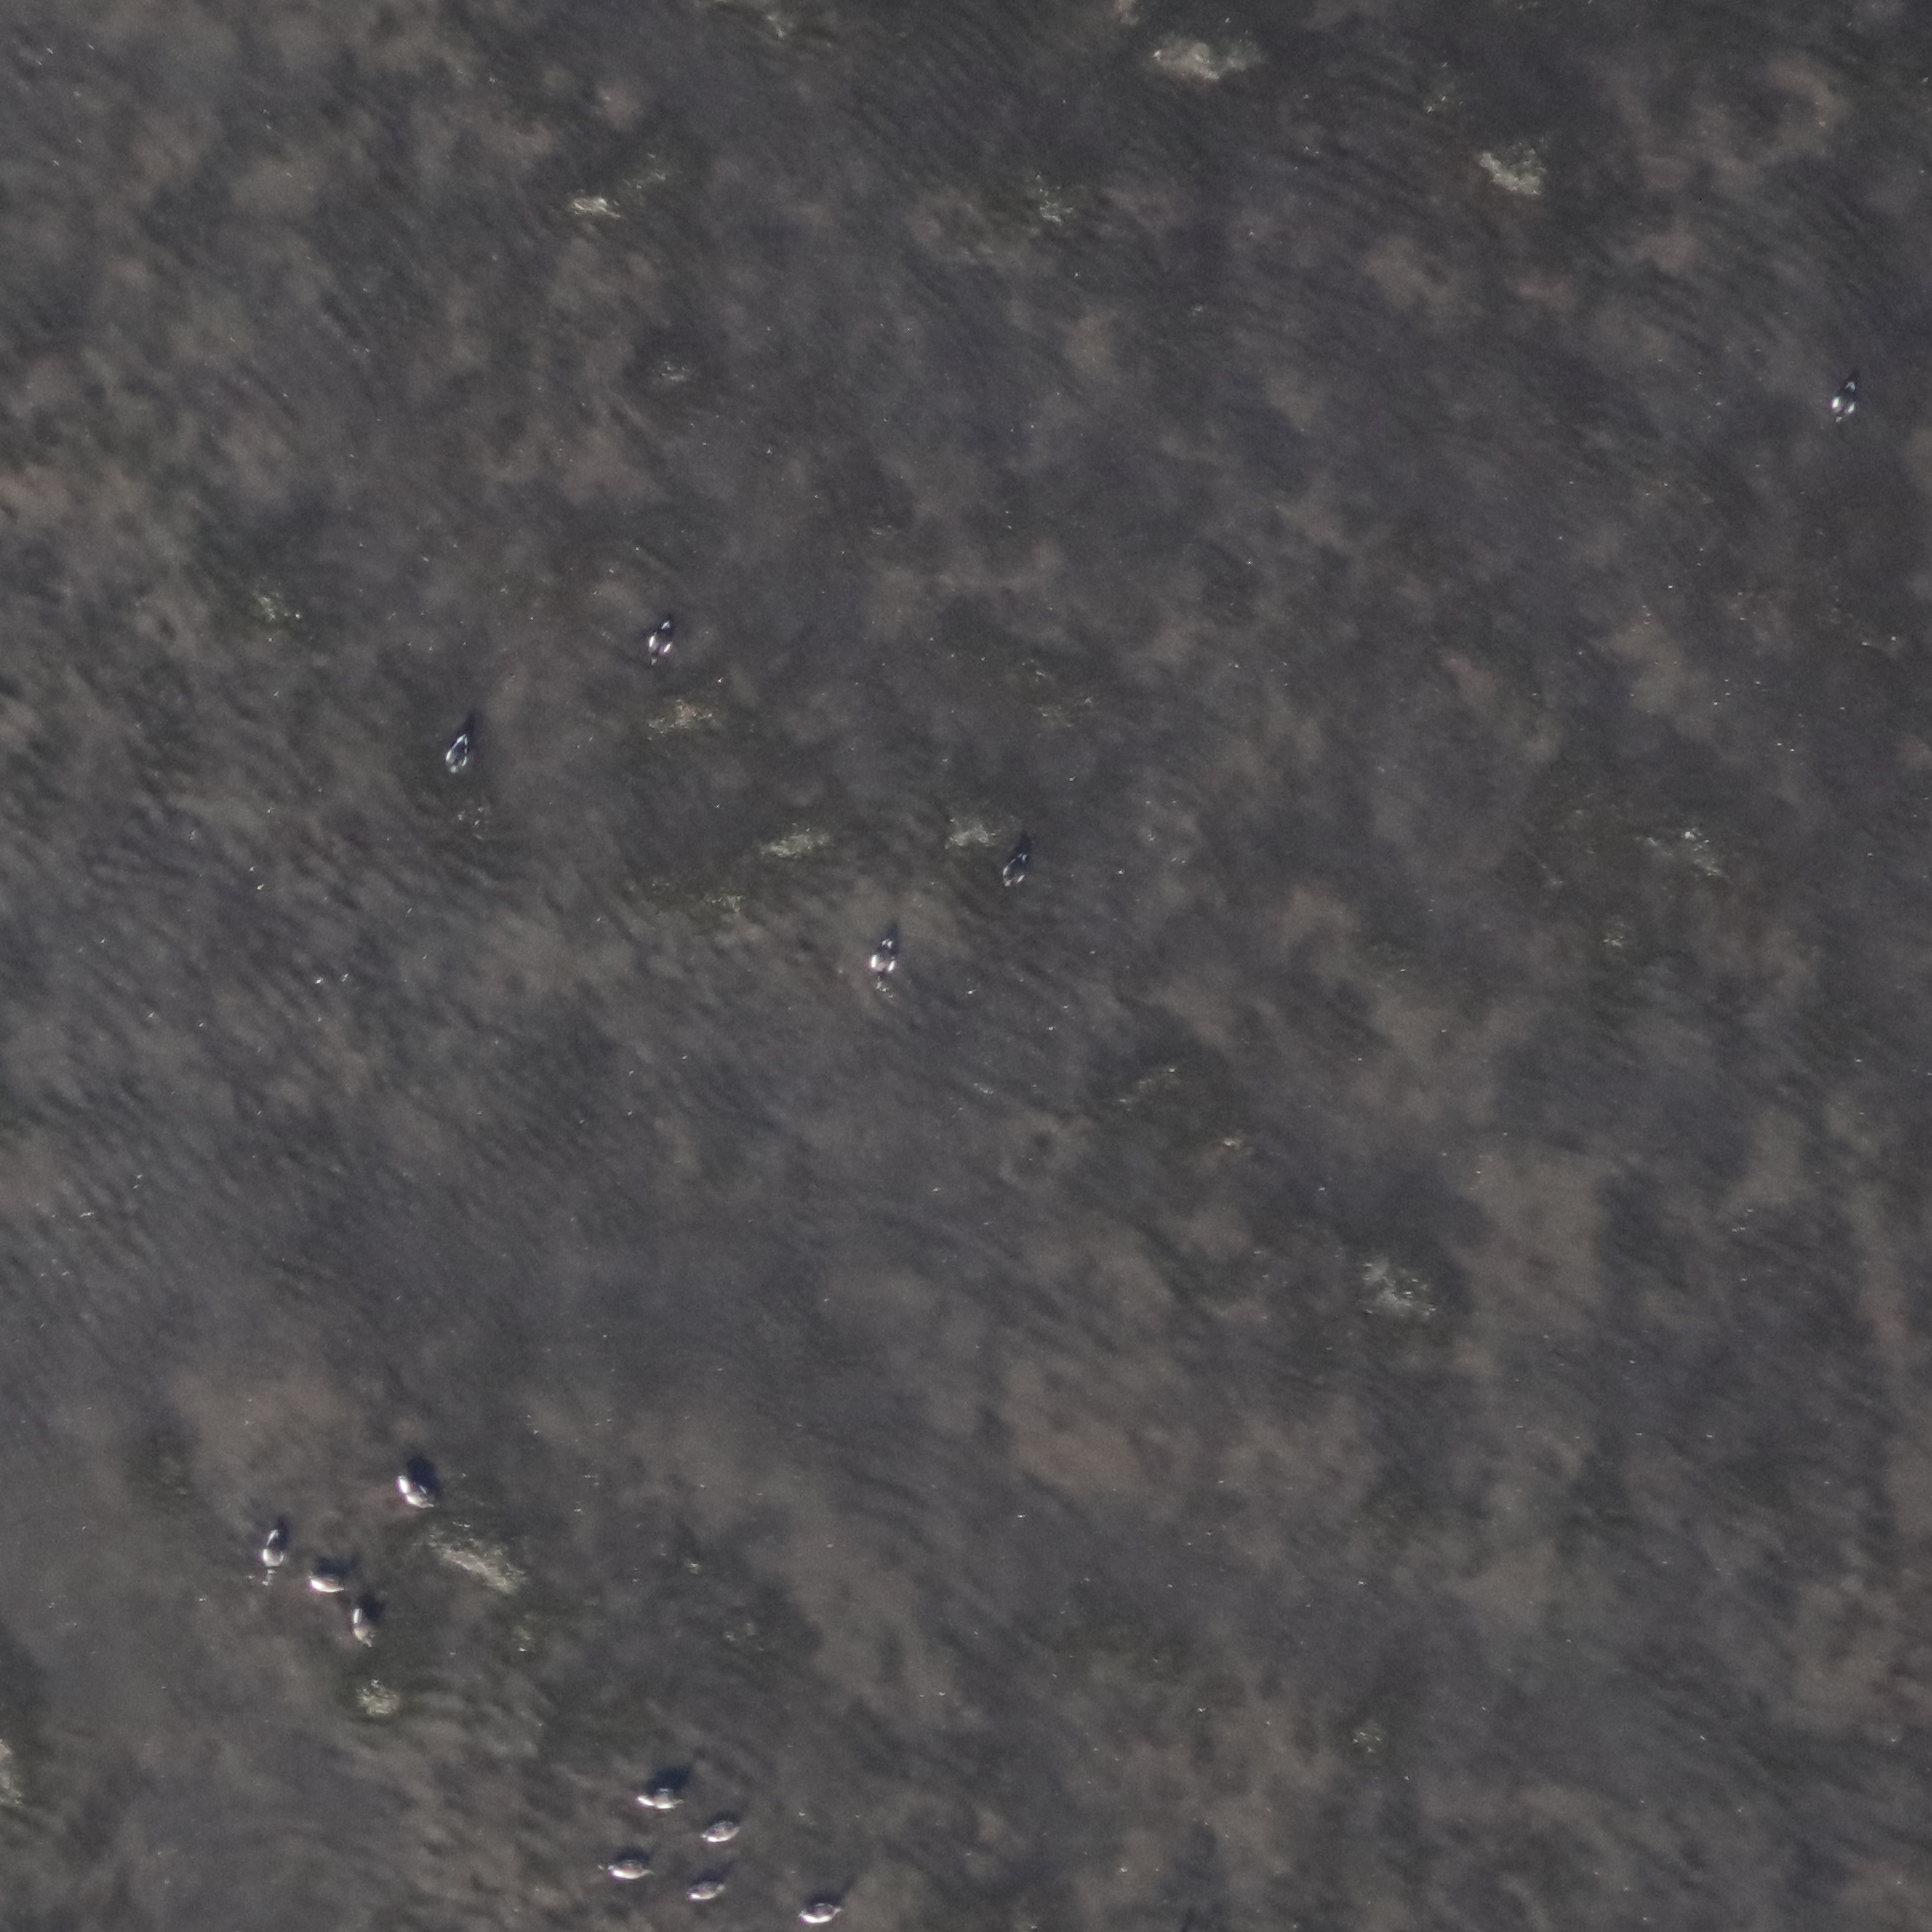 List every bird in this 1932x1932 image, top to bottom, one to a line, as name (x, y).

brant (1844, 397)
brant (660, 642)
brant (460, 752)
brant (1018, 872)
brant (883, 961)
brant (409, 1486)
brant (269, 1552)
brant (320, 1578)
brant (362, 1629)
brant (654, 1807)
brant (725, 1825)
brant (623, 1875)
brant (706, 1885)
brant (822, 1906)